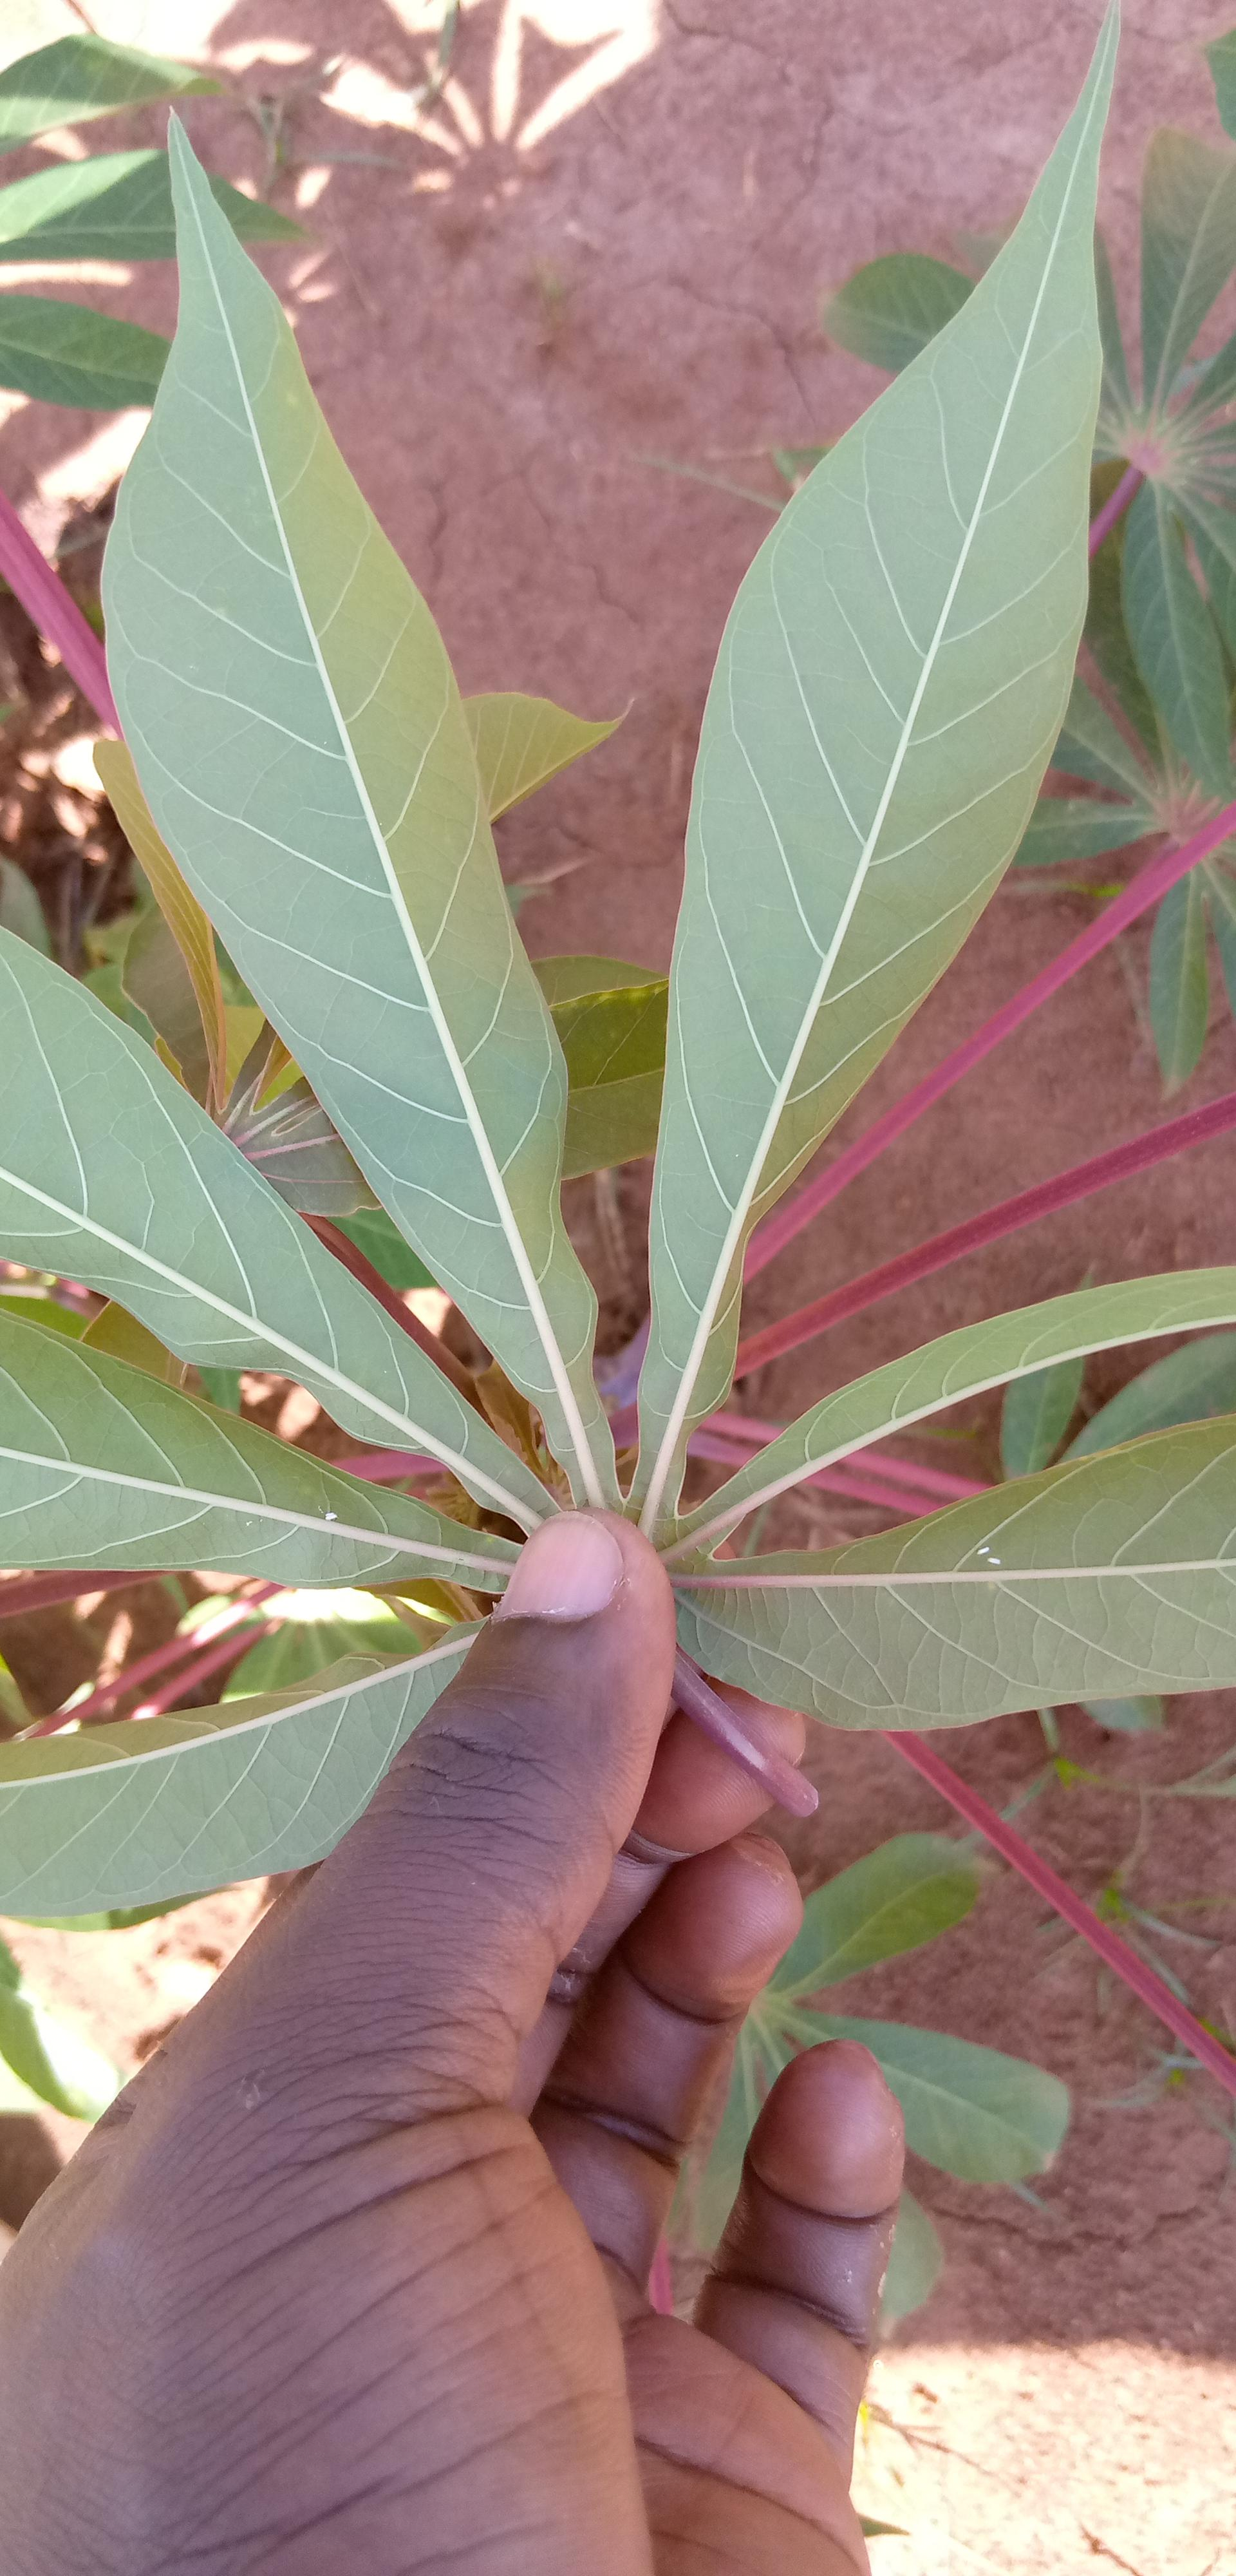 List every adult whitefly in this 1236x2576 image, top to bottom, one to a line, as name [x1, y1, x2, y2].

whitefly [321, 1510, 338, 1516]
whitefly [323, 1510, 340, 1523]
whitefly [975, 1544, 993, 1556]
whitefly [986, 1555, 1003, 1567]